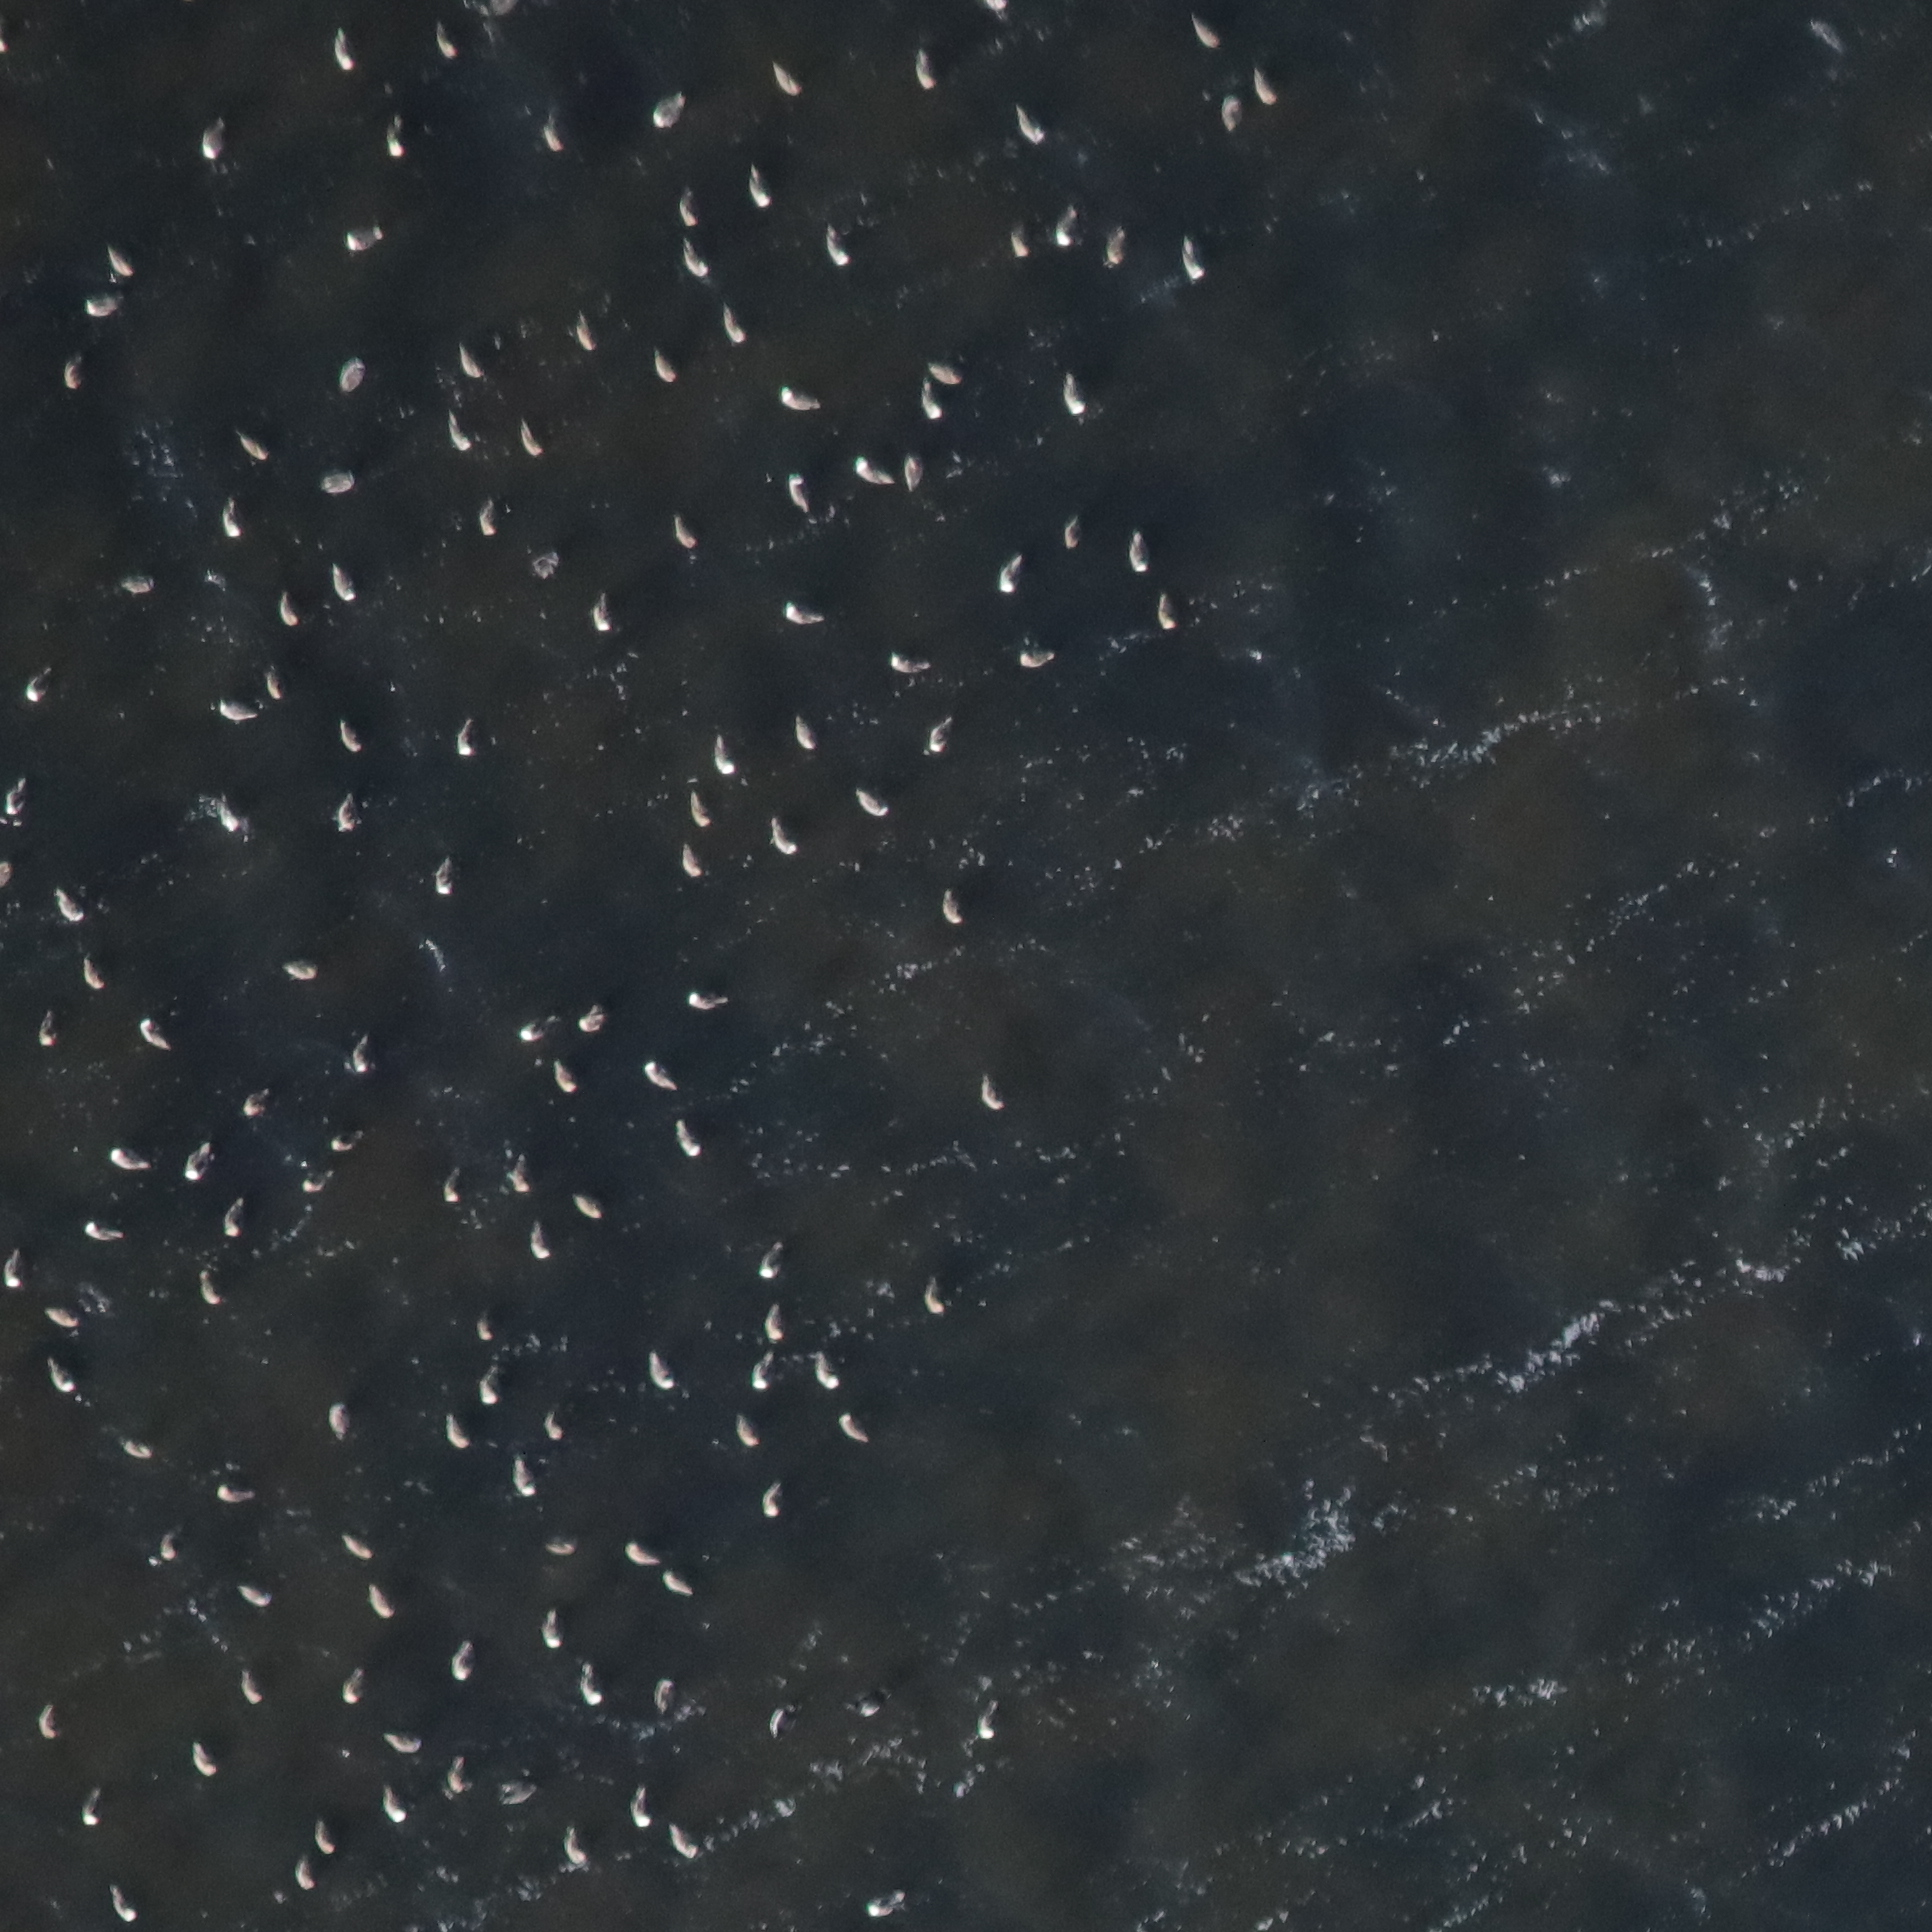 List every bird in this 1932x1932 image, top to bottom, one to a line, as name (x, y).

other bird (1206, 32)
other bird (447, 43)
other bird (348, 58)
other bird (924, 74)
other bird (791, 79)
other bird (1265, 90)
other bird (669, 110)
other bird (1229, 113)
other bird (1029, 126)
other bird (556, 134)
other bird (396, 142)
other bird (213, 143)
other bird (760, 191)
other bird (689, 211)
other bird (1068, 227)
other bird (364, 239)
other bird (1021, 240)
other bird (835, 248)
other bird (1115, 248)
other bird (692, 261)
other bird (121, 262)
other bird (1191, 262)
other bird (104, 305)
other bird (732, 328)
other bird (587, 336)
other bird (474, 365)
other bird (667, 367)
other bird (948, 371)
other bird (74, 373)
other bird (351, 373)
other bird (1075, 398)
other bird (796, 400)
other bird (932, 405)
other bird (462, 434)
other bird (533, 437)
other bird (256, 449)
other bird (869, 472)
other bird (912, 473)
other bird (339, 484)
other bird (801, 493)
other bird (488, 519)
other bird (233, 523)
other bird (1070, 533)
other bird (685, 534)
other bird (1141, 554)
other bird (1008, 577)
other bird (143, 584)
other bird (343, 590)
other bird (1168, 612)
other bird (288, 613)
other bird (603, 617)
other bird (807, 618)
other bird (1034, 658)
other bird (907, 663)
other bird (42, 685)
other bird (272, 688)
other bird (240, 711)
other bird (941, 738)
other bird (353, 739)
other bird (805, 739)
other bird (467, 740)
other bird (726, 761)
other bird (17, 802)
other bird (872, 804)
other bird (350, 813)
other bird (232, 817)
other bird (699, 817)
other bird (785, 838)
other bird (687, 862)
other bird (3, 874)
other bird (445, 879)
other bird (72, 908)
other bird (954, 908)
other bird (303, 969)
other bird (93, 972)
other bird (708, 1001)
other bird (591, 1023)
other bird (532, 1030)
other bird (151, 1032)
other bird (47, 1033)
other bird (360, 1056)
other bird (663, 1078)
other bird (565, 1079)
other bird (992, 1095)
other bird (259, 1101)
other bird (688, 1140)
other bird (348, 1141)
other bird (127, 1158)
other bird (197, 1166)
other bird (523, 1179)
other bird (319, 1180)
other bird (450, 1192)
other bird (588, 1205)
other bird (232, 1218)
other bird (102, 1233)
other bird (538, 1246)
other bird (774, 1264)
other bird (14, 1270)
other bird (207, 1290)
other bird (934, 1299)
other bird (69, 1316)
other bird (774, 1325)
other bird (484, 1329)
other bird (828, 1369)
other bird (663, 1372)
other bird (765, 1377)
other bird (62, 1380)
other bird (494, 1394)
other bird (340, 1421)
other bird (553, 1429)
other bird (855, 1430)
other bird (459, 1434)
other bird (747, 1436)
other bird (135, 1448)
other bird (520, 1475)
other bird (234, 1493)
other bird (773, 1499)
other bird (561, 1544)
other bird (356, 1547)
other bird (170, 1549)
other bird (642, 1552)
other bird (674, 1583)
other bird (256, 1599)
other bird (381, 1602)
other bird (553, 1631)
other bird (462, 1666)
other bird (356, 1687)
other bird (591, 1687)
other bird (251, 1691)
other bird (666, 1694)
other bird (868, 1703)
other bird (787, 1719)
other bird (989, 1721)
other bird (50, 1723)
other bird (405, 1744)
other bird (200, 1762)
other bird (458, 1780)
other bird (517, 1792)
other bird (392, 1805)
other bird (639, 1807)
other bird (93, 1810)
other bird (686, 1841)
other bird (326, 1842)
other bird (576, 1846)
other bird (308, 1877)
other bird (881, 1905)
other bird (123, 1907)